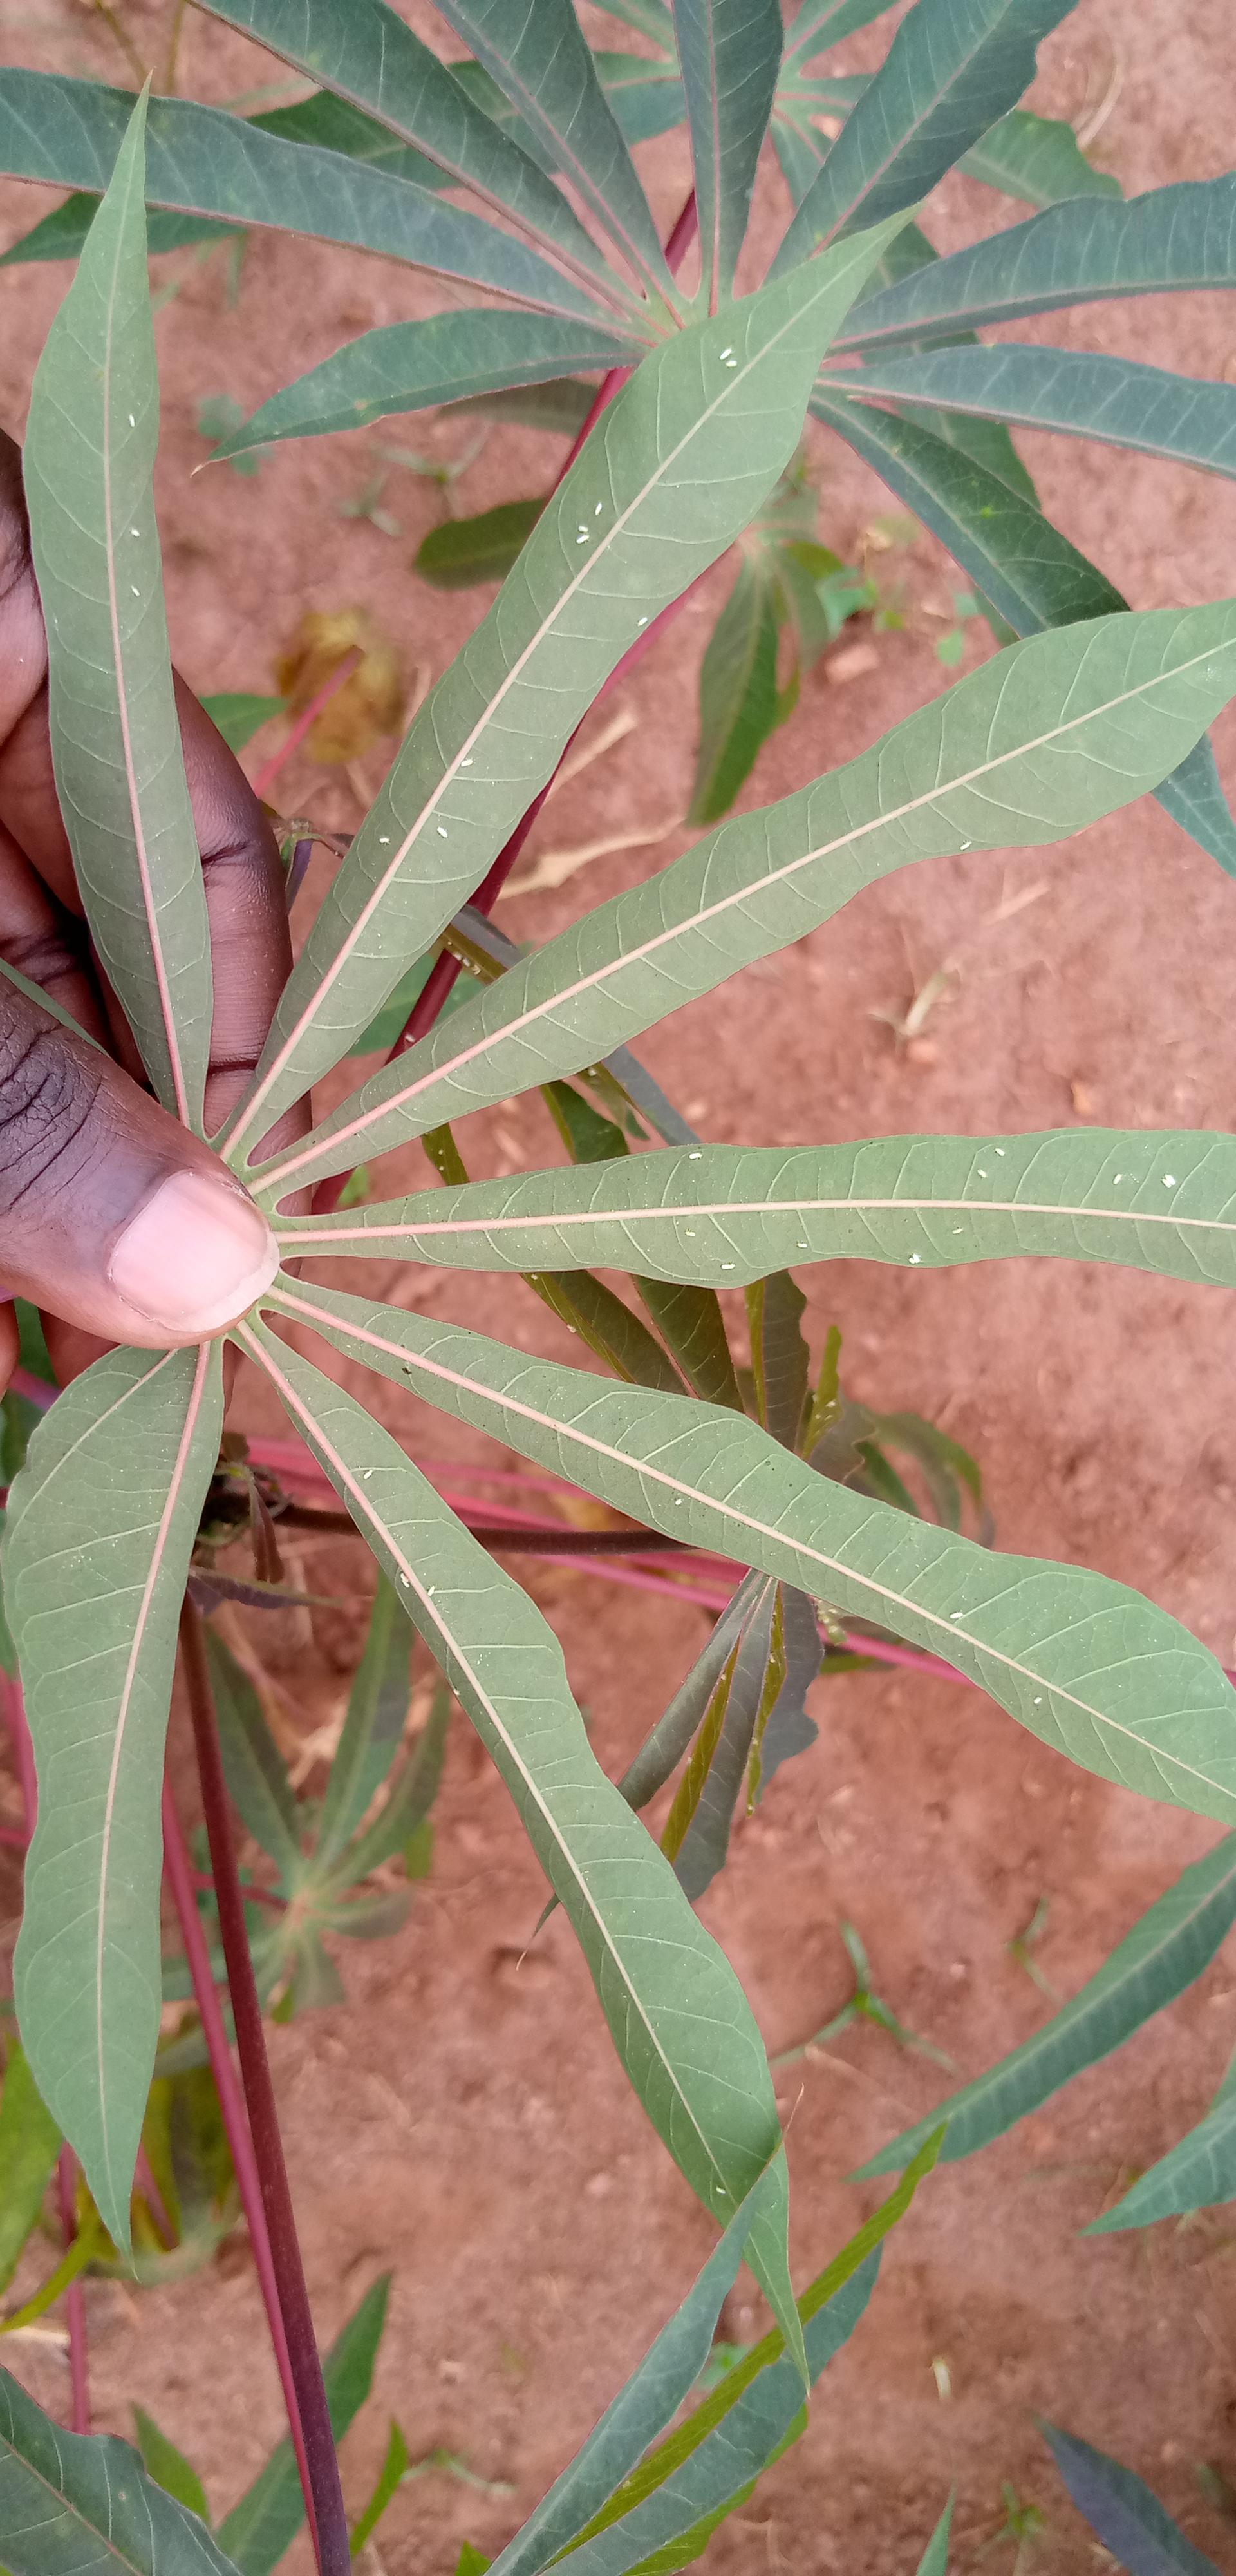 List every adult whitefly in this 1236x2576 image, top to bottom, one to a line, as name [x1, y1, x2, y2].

whitefly [718, 346, 733, 362]
whitefly [724, 359, 738, 368]
whitefly [127, 413, 138, 429]
whitefly [594, 502, 604, 517]
whitefly [577, 523, 590, 534]
whitefly [127, 527, 143, 540]
whitefly [575, 535, 590, 545]
whitefly [130, 585, 142, 598]
whitefly [636, 616, 649, 628]
whitefly [460, 758, 474, 768]
whitefly [435, 826, 451, 840]
whitefly [377, 836, 391, 846]
whitefly [959, 840, 973, 852]
whitefly [994, 1146, 1006, 1157]
whitefly [688, 1151, 704, 1160]
whitefly [975, 1168, 989, 1180]
whitefly [1111, 1171, 1123, 1187]
whitefly [1164, 1173, 1178, 1187]
whitefly [1161, 1177, 1172, 1189]
whitefly [951, 1227, 965, 1235]
whitefly [684, 1229, 697, 1239]
whitefly [795, 1241, 809, 1249]
whitefly [912, 1252, 922, 1265]
whitefly [908, 1256, 915, 1266]
whitefly [719, 1261, 738, 1273]
whitefly [529, 1273, 540, 1282]
whitefly [565, 1323, 576, 1329]
whitefly [568, 1328, 578, 1335]
whitefly [362, 1468, 375, 1481]
whitefly [674, 1497, 684, 1508]
whitefly [400, 1571, 411, 1582]
whitefly [402, 1579, 411, 1589]
whitefly [426, 1583, 437, 1599]
whitefly [947, 1609, 967, 1620]
whitefly [451, 1686, 462, 1696]
whitefly [1031, 1694, 1044, 1706]